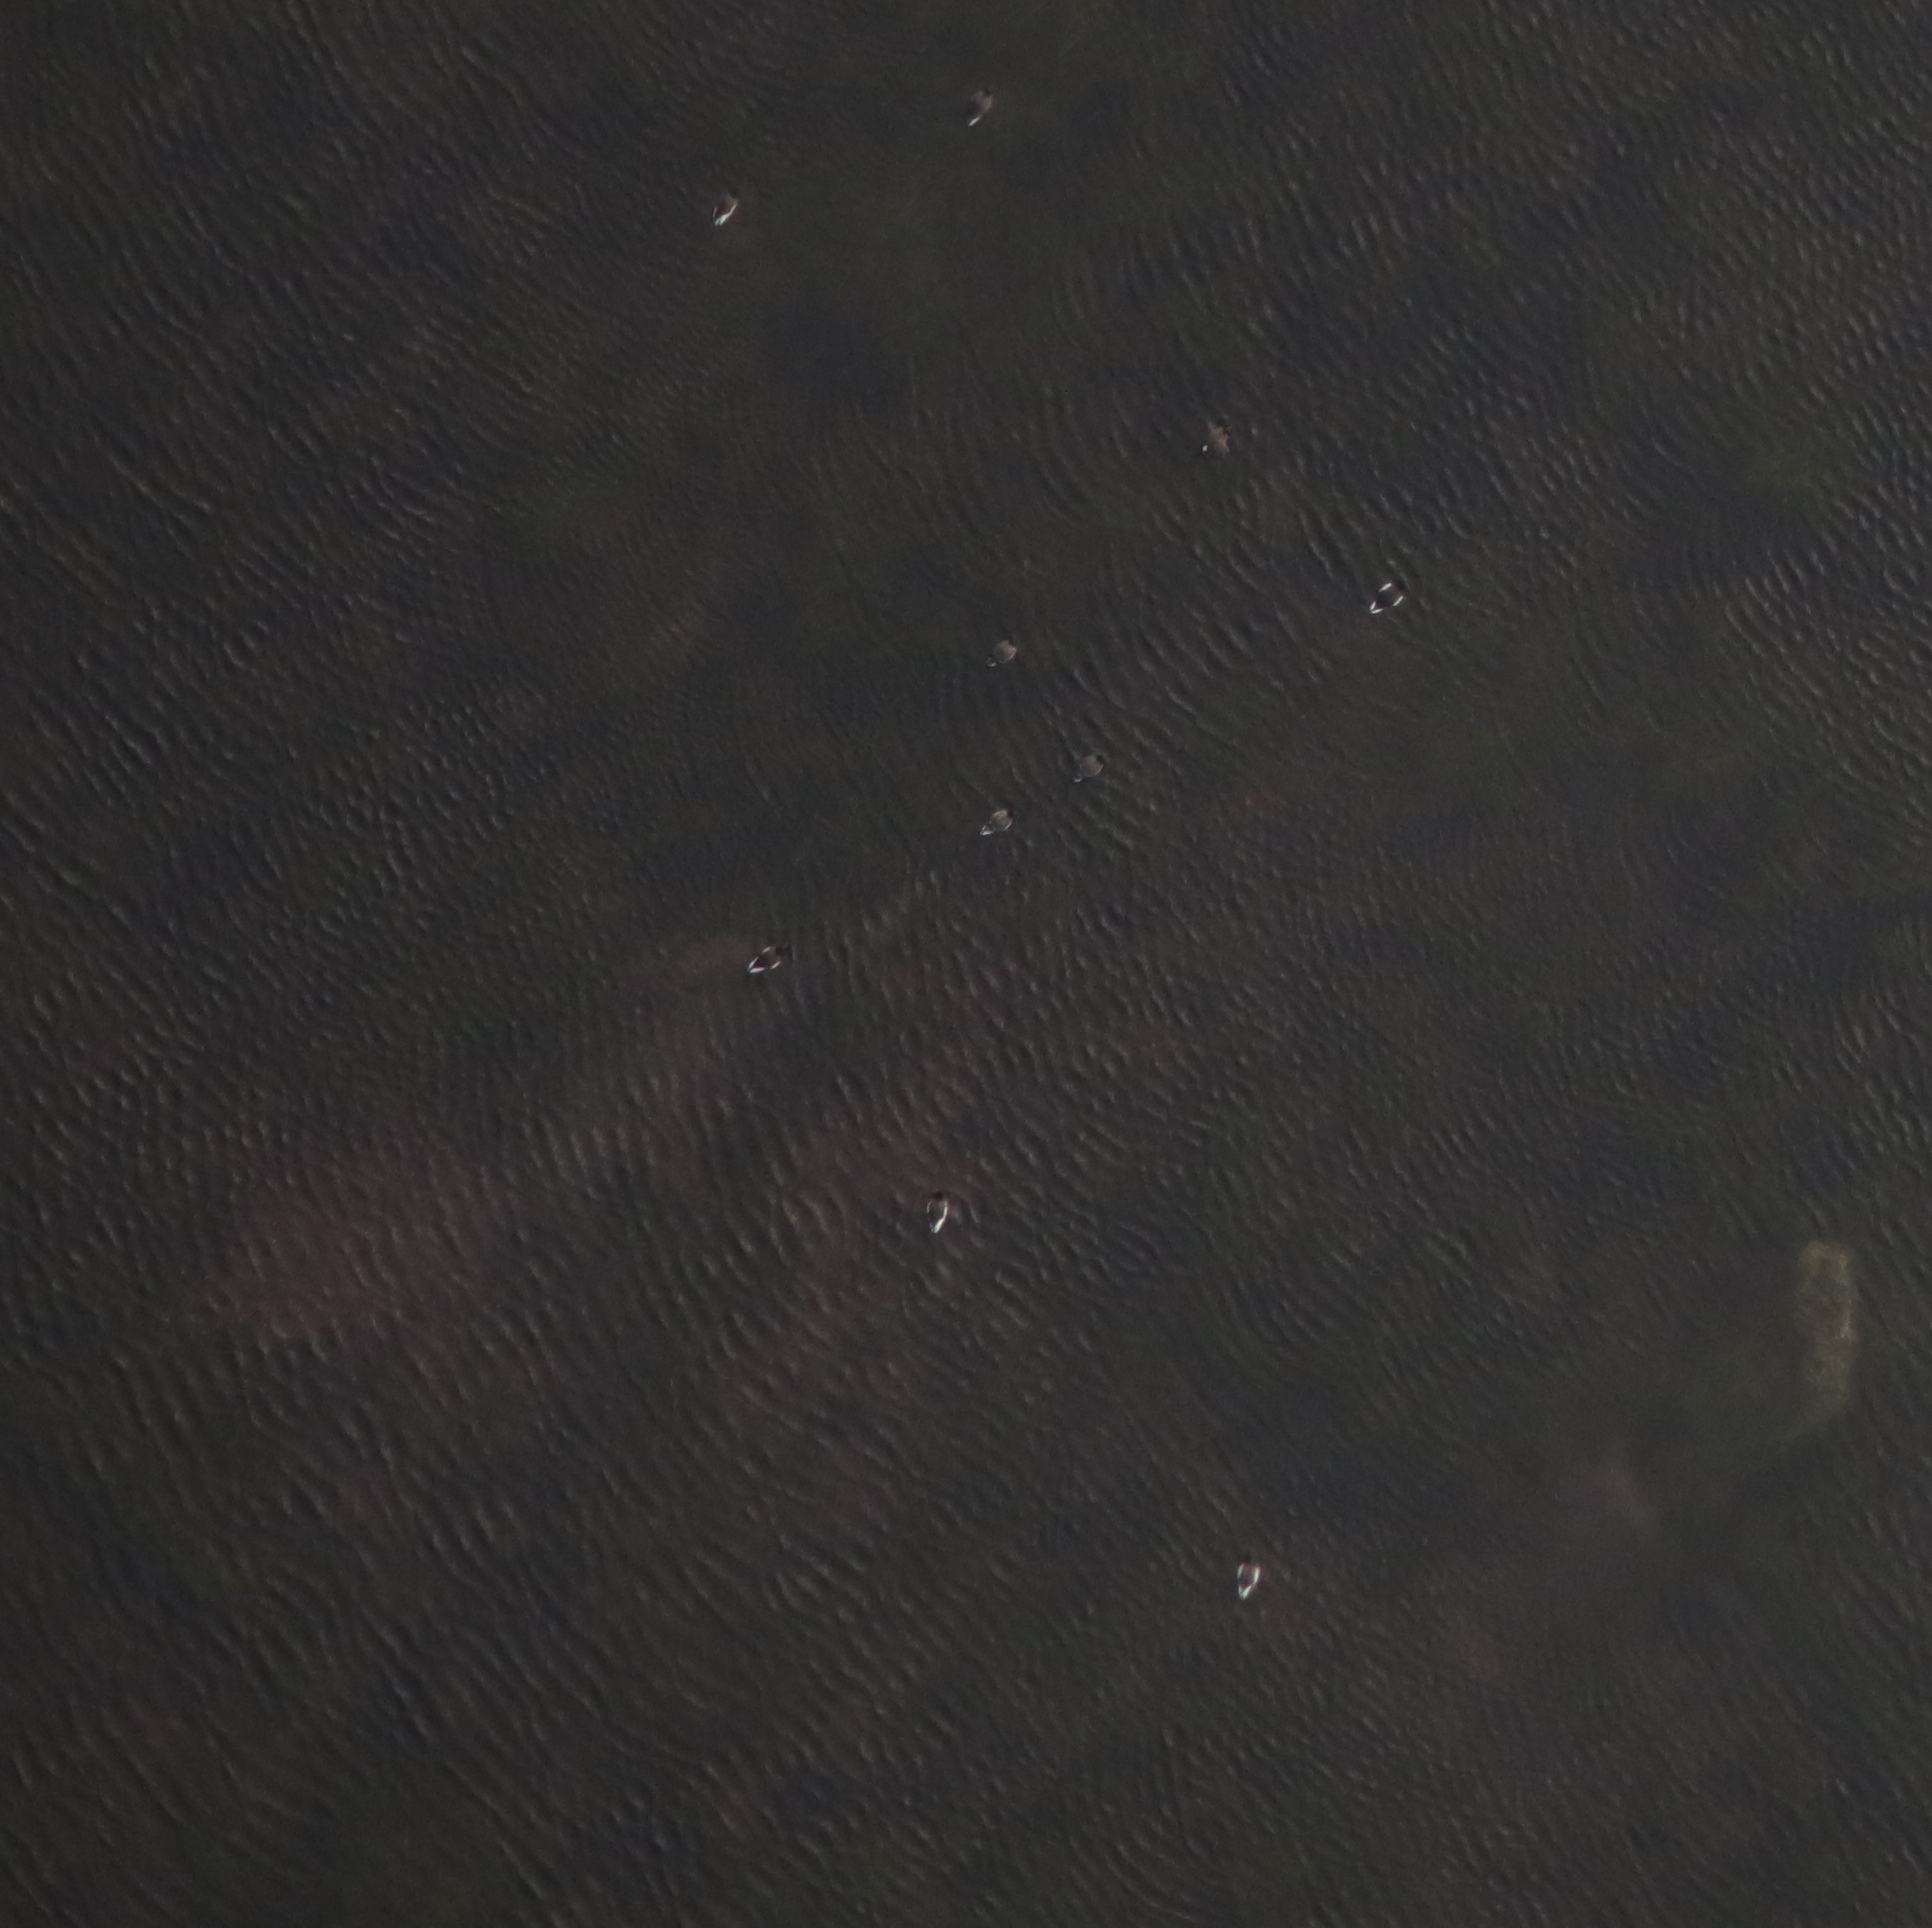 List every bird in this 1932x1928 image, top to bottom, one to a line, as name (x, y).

brant (977, 105)
brant (729, 206)
brant (1212, 441)
brant (1388, 593)
brant (1003, 652)
brant (1088, 765)
brant (1002, 819)
brant (771, 957)
brant (944, 1212)
brant (1247, 1577)